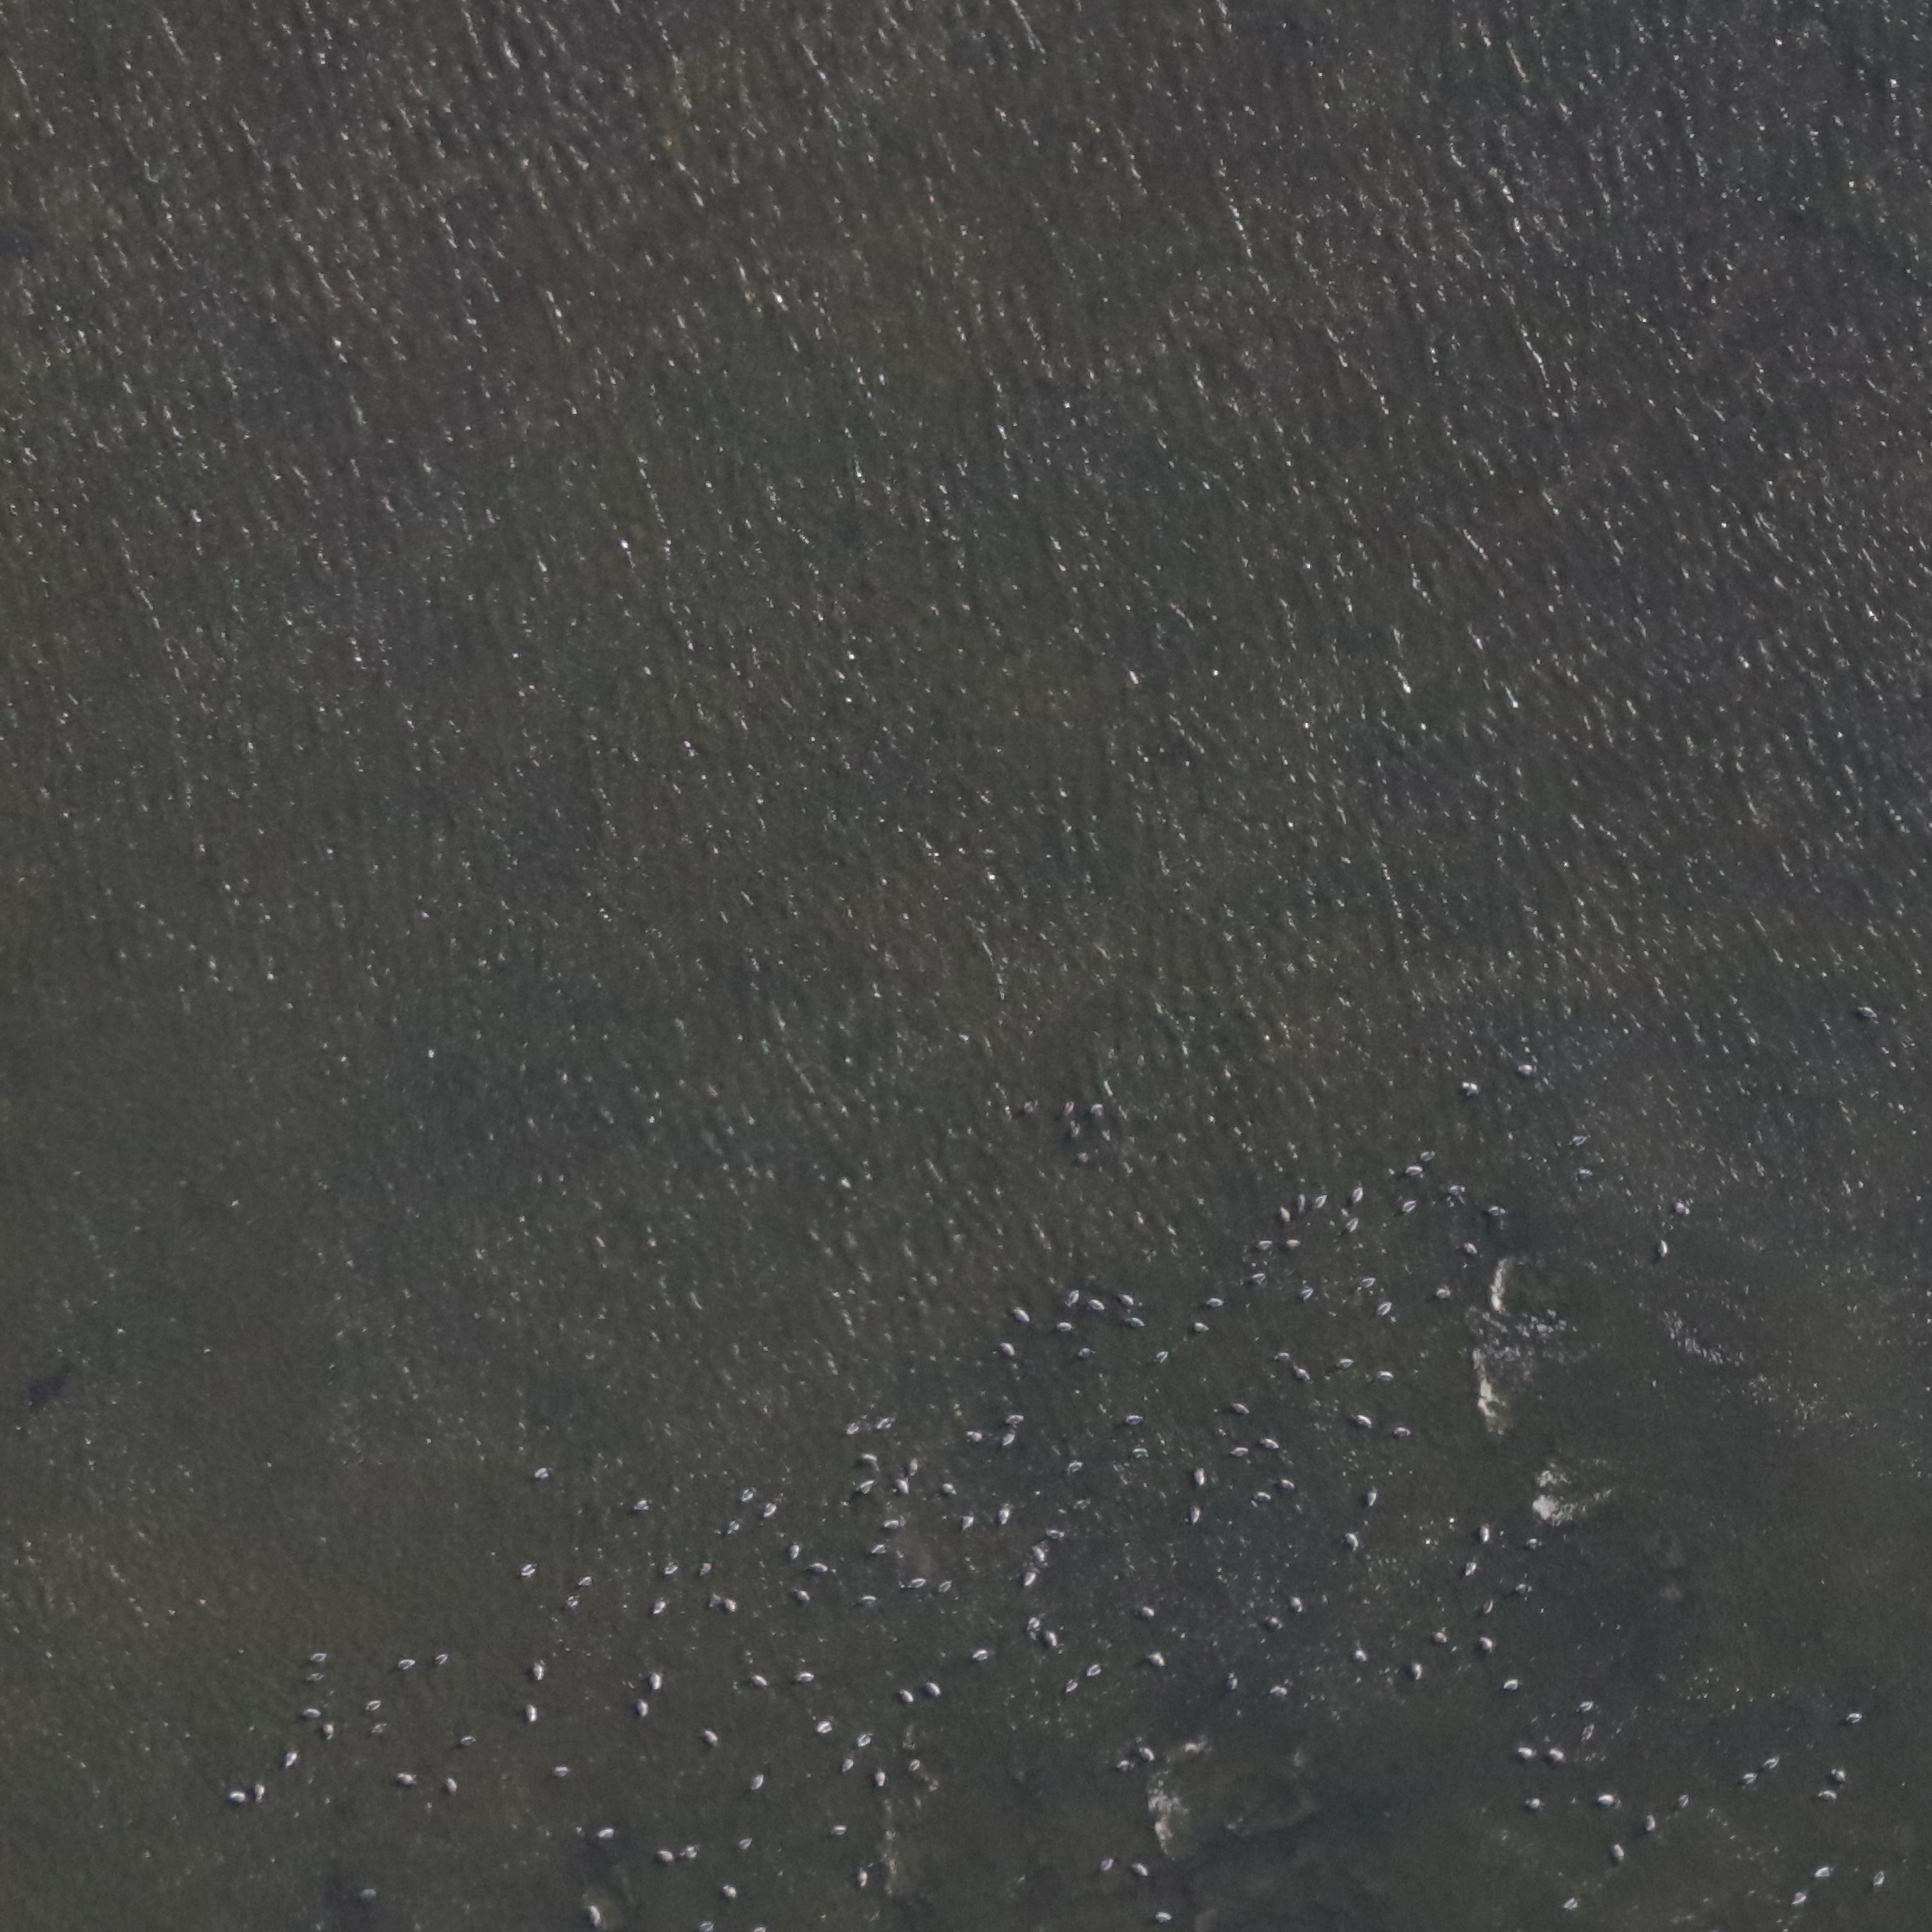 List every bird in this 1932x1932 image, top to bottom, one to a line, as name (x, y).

brant (1868, 1010)
brant (1534, 1077)
brant (1478, 1089)
brant (1026, 1106)
brant (1097, 1107)
brant (1068, 1108)
brant (1075, 1126)
brant (1585, 1139)
brant (1428, 1156)
brant (1080, 1160)
brant (1412, 1173)
brant (1596, 1174)
brant (1457, 1190)
brant (1354, 1195)
brant (1316, 1197)
brant (1302, 1202)
brant (1686, 1206)
brant (1287, 1208)
brant (1409, 1209)
brant (1350, 1222)
brant (1505, 1225)
brant (1291, 1244)
brant (1669, 1245)
brant (1259, 1248)
brant (1470, 1250)
brant (1371, 1279)
brant (1255, 1286)
brant (1446, 1290)
brant (1074, 1291)
brant (1132, 1292)
brant (1314, 1293)
brant (1209, 1296)
brant (1103, 1309)
brant (1025, 1313)
brant (1393, 1313)
brant (1136, 1323)
brant (1208, 1323)
brant (1071, 1326)
brant (1167, 1350)
brant (1087, 1351)
brant (1014, 1355)
brant (1286, 1362)
brant (1341, 1367)
brant (1382, 1378)
brant (1306, 1382)
brant (1238, 1411)
brant (1137, 1412)
brant (1018, 1422)
brant (895, 1424)
brant (1360, 1424)
brant (852, 1426)
brant (1403, 1433)
brant (979, 1436)
brant (1013, 1436)
brant (1268, 1444)
brant (1144, 1456)
brant (1238, 1457)
brant (871, 1460)
brant (545, 1465)
brant (908, 1465)
brant (1074, 1468)
brant (1199, 1471)
brant (1296, 1481)
brant (903, 1486)
brant (864, 1487)
brant (950, 1487)
brant (746, 1492)
brant (1261, 1497)
brant (1377, 1499)
brant (1080, 1501)
brant (774, 1505)
brant (641, 1506)
brant (1002, 1515)
brant (1195, 1516)
brant (895, 1523)
brant (967, 1523)
brant (739, 1528)
brant (1352, 1528)
brant (1059, 1529)
brant (1483, 1531)
brant (877, 1545)
brant (1526, 1546)
brant (798, 1551)
brant (1043, 1552)
brant (1476, 1559)
brant (700, 1560)
brant (535, 1563)
brant (674, 1563)
brant (821, 1571)
brant (593, 1572)
brant (1038, 1574)
brant (922, 1581)
brant (949, 1584)
brant (1517, 1584)
brant (869, 1592)
brant (1488, 1592)
brant (572, 1593)
brant (711, 1599)
brant (806, 1599)
brant (1292, 1602)
brant (733, 1606)
brant (1148, 1607)
brant (663, 1614)
brant (1278, 1618)
brant (1027, 1622)
brant (1437, 1635)
brant (1491, 1640)
brant (1054, 1641)
brant (315, 1652)
brant (986, 1652)
brant (1356, 1653)
brant (1156, 1659)
brant (433, 1660)
brant (541, 1661)
brant (404, 1665)
brant (805, 1667)
brant (1412, 1667)
brant (1090, 1671)
brant (759, 1675)
brant (664, 1676)
brant (311, 1678)
brant (1227, 1681)
brant (1512, 1682)
brant (932, 1689)
brant (1281, 1690)
brant (911, 1693)
brant (1068, 1695)
brant (373, 1701)
brant (1582, 1701)
brant (643, 1707)
brant (307, 1710)
brant (533, 1713)
brant (1861, 1716)
brant (333, 1725)
brant (822, 1725)
brant (388, 1732)
brant (1605, 1736)
brant (474, 1740)
brant (712, 1743)
brant (865, 1744)
brant (1196, 1745)
brant (1145, 1746)
brant (1558, 1751)
brant (922, 1752)
brant (1529, 1752)
brant (300, 1754)
brant (560, 1766)
brant (1766, 1767)
brant (1119, 1769)
brant (1838, 1769)
brant (849, 1772)
brant (753, 1774)
brant (412, 1779)
brant (454, 1779)
brant (889, 1780)
brant (1740, 1782)
brant (1823, 1794)
brant (1535, 1798)
brant (238, 1800)
brant (262, 1804)
brant (1683, 1804)
brant (1603, 1805)
brant (1648, 1827)
brant (841, 1831)
brant (604, 1832)
brant (1626, 1850)
brant (753, 1853)
brant (694, 1857)
brant (667, 1861)
brant (1109, 1862)
brant (1823, 1869)
brant (864, 1873)
brant (1139, 1873)
brant (1879, 1879)
brant (370, 1893)
brant (730, 1894)
brant (1577, 1897)
brant (1809, 1900)
brant (1160, 1916)
brant (606, 1921)
brant (709, 1929)